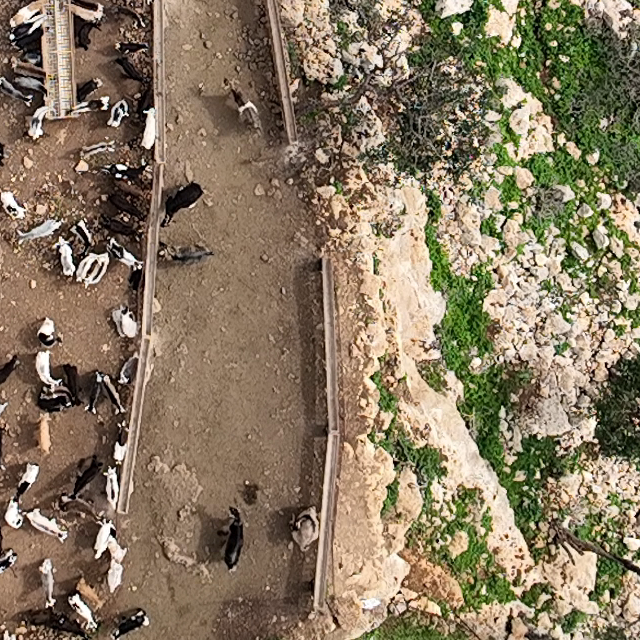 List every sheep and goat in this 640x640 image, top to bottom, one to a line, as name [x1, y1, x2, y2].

goat [10, 0, 52, 27]
goat [64, 0, 102, 11]
goat [62, 2, 102, 21]
goat [118, 7, 145, 28]
goat [10, 11, 52, 40]
goat [79, 22, 100, 49]
goat [11, 26, 49, 51]
goat [115, 41, 149, 53]
goat [12, 57, 56, 80]
goat [115, 57, 146, 85]
goat [0, 76, 32, 106]
goat [13, 76, 52, 97]
goat [77, 77, 103, 102]
goat [223, 77, 263, 136]
goat [137, 86, 152, 116]
goat [68, 95, 110, 115]
goat [106, 99, 127, 127]
goat [27, 100, 53, 140]
goat [140, 108, 156, 150]
goat [81, 139, 114, 159]
goat [109, 158, 152, 177]
goat [160, 181, 204, 227]
goat [0, 192, 25, 219]
goat [108, 193, 144, 218]
goat [108, 217, 144, 238]
goat [69, 219, 92, 246]
goat [17, 221, 61, 244]
goat [57, 236, 74, 275]
goat [107, 238, 144, 271]
goat [158, 244, 213, 262]
goat [84, 252, 109, 288]
goat [75, 253, 98, 281]
goat [122, 307, 137, 337]
goat [112, 309, 126, 337]
goat [38, 318, 63, 348]
goat [37, 349, 62, 387]
goat [118, 353, 140, 385]
goat [0, 354, 19, 386]
goat [63, 363, 83, 406]
goat [84, 371, 101, 414]
goat [103, 374, 127, 414]
goat [40, 387, 72, 405]
goat [39, 400, 65, 412]
goat [0, 402, 8, 426]
goat [38, 413, 52, 454]
goat [114, 420, 128, 462]
goat [71, 456, 103, 499]
goat [13, 464, 40, 503]
goat [103, 468, 120, 511]
goat [54, 494, 106, 525]
goat [4, 500, 23, 530]
goat [224, 506, 245, 570]
goat [289, 507, 318, 551]
goat [26, 509, 68, 543]
goat [0, 510, 5, 557]
goat [93, 521, 113, 558]
goat [109, 536, 128, 562]
goat [0, 548, 17, 589]
goat [40, 559, 58, 609]
goat [108, 560, 123, 593]
goat [77, 578, 105, 610]
goat [67, 593, 98, 629]
goat [23, 608, 65, 625]
goat [110, 610, 149, 639]
goat [59, 617, 90, 639]